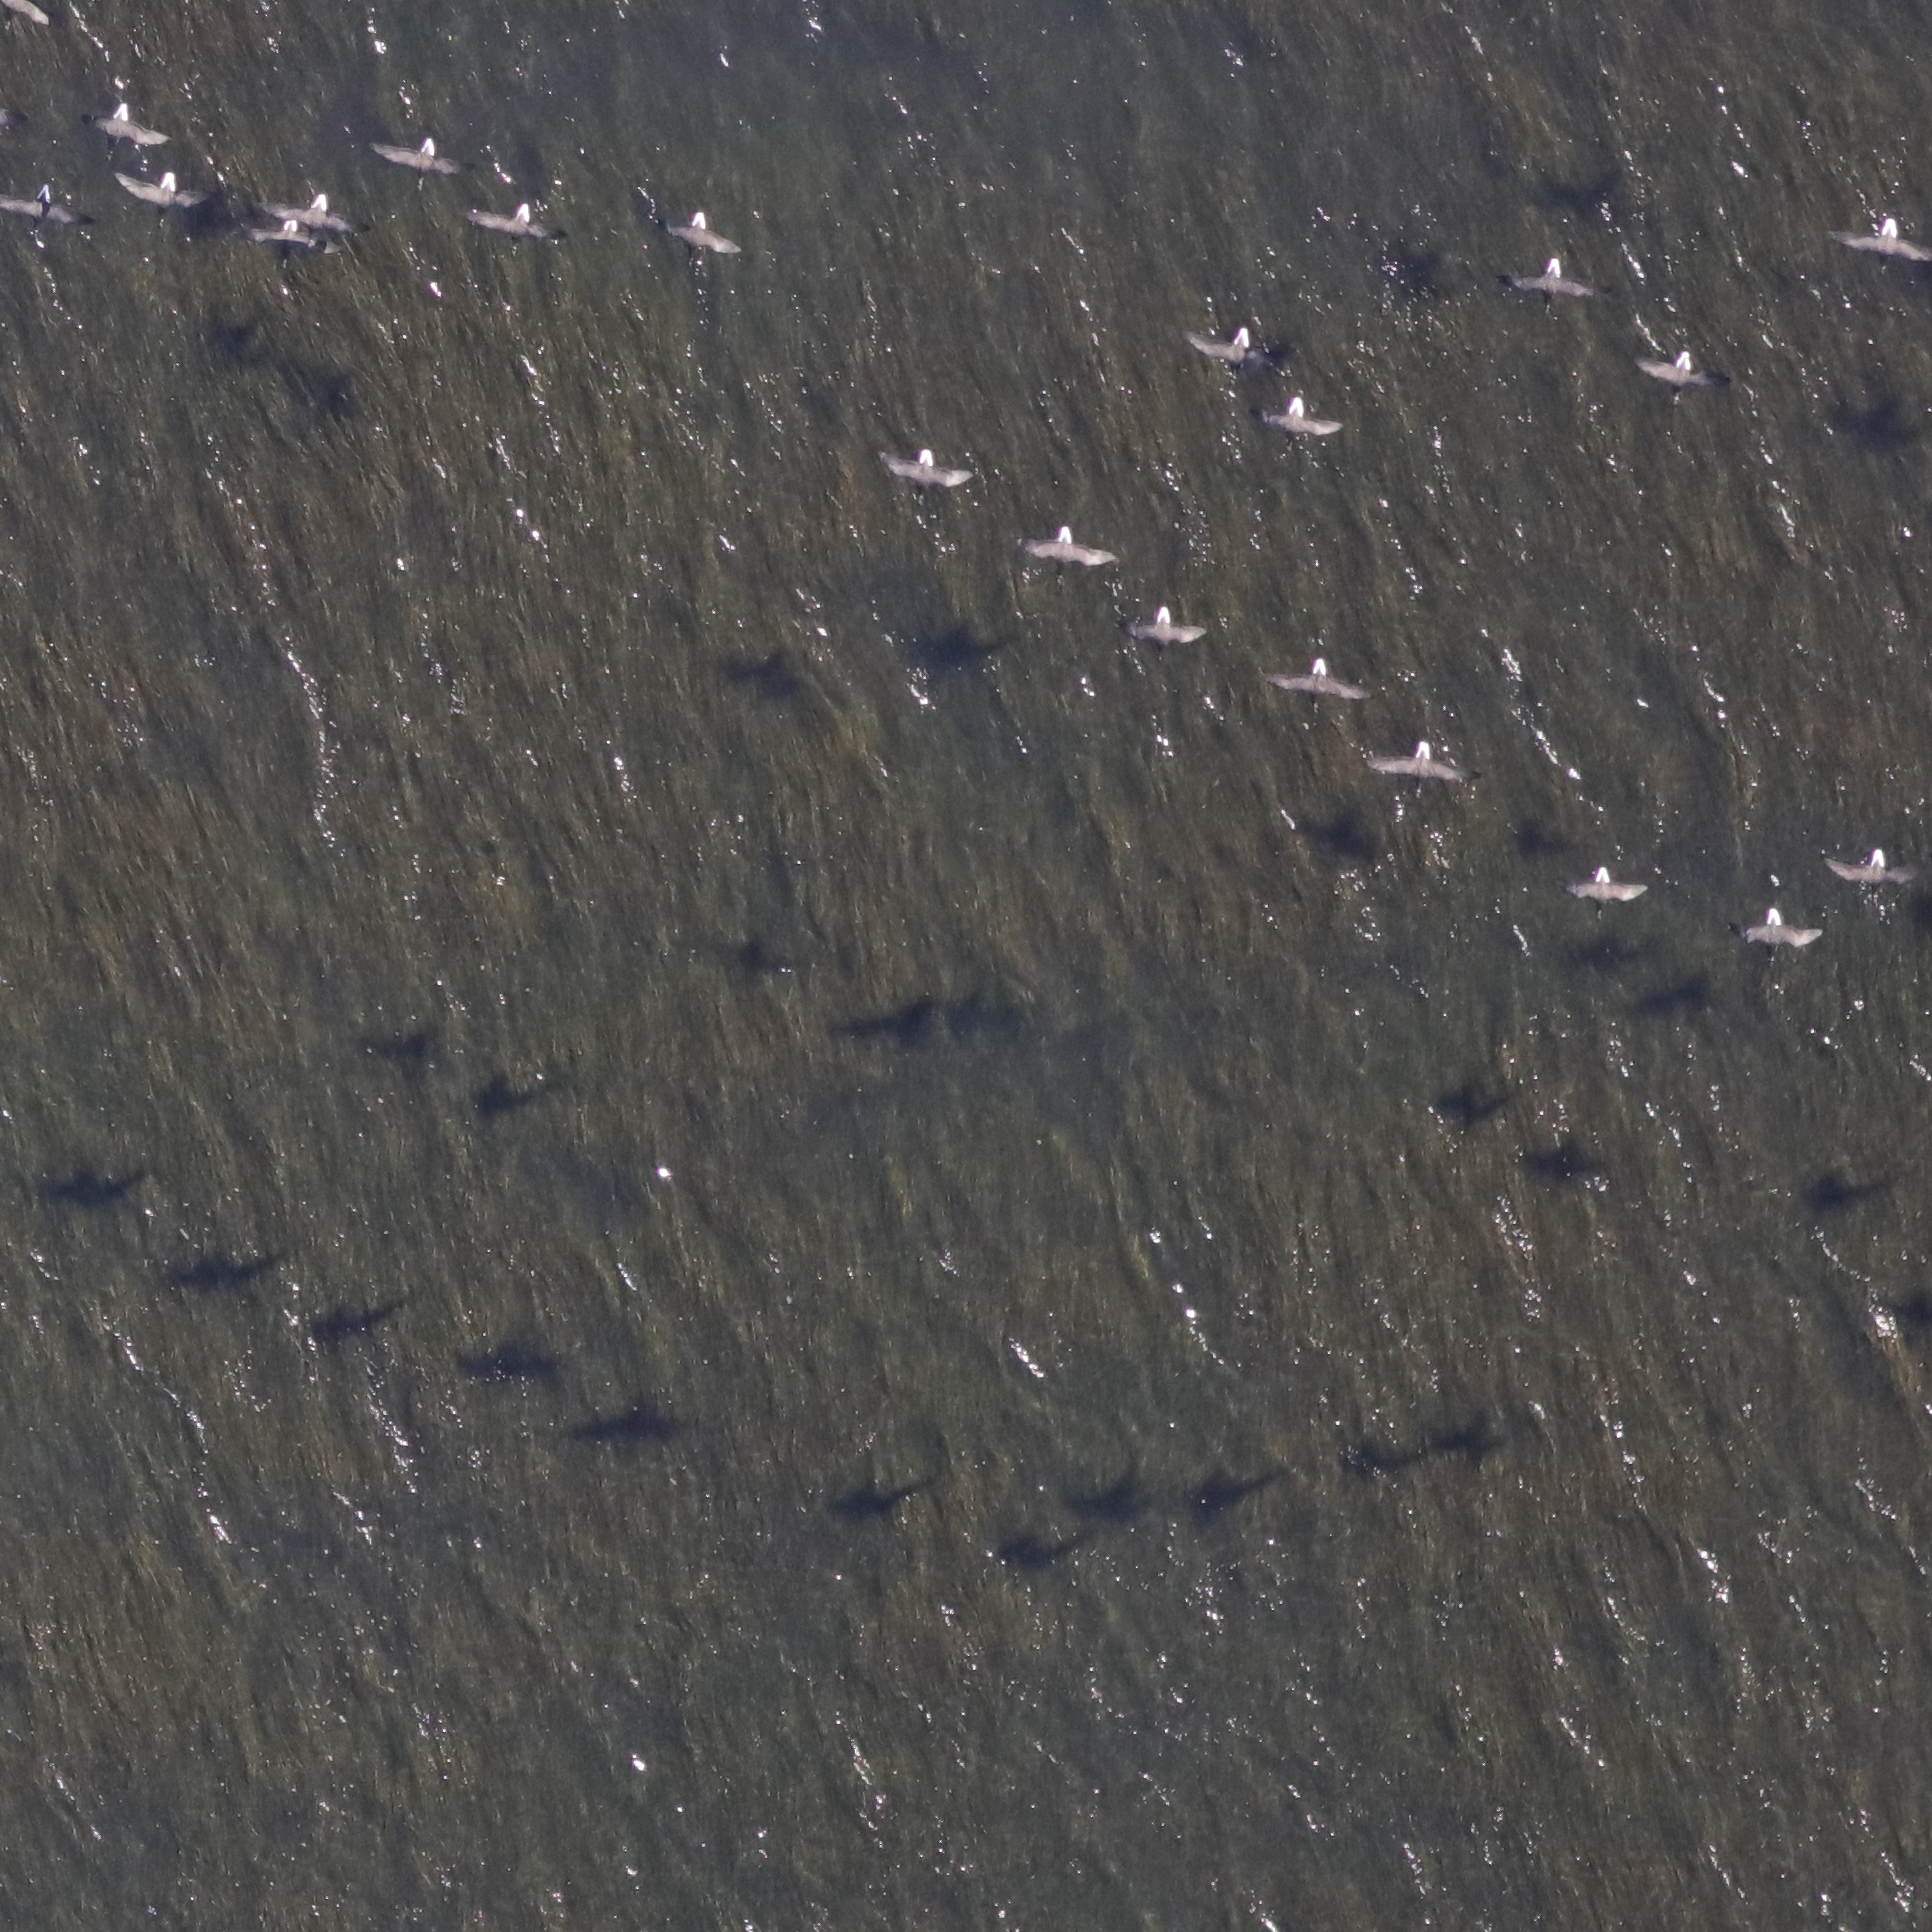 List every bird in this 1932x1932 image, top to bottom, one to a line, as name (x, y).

brant (130, 129)
brant (416, 160)
brant (166, 191)
brant (325, 204)
brant (42, 212)
brant (518, 223)
brant (706, 231)
brant (287, 234)
brant (1892, 244)
brant (1555, 281)
brant (1232, 342)
brant (1677, 370)
brant (1297, 417)
brant (923, 484)
brant (1075, 562)
brant (1156, 635)
brant (1326, 691)
brant (1419, 763)
brant (1873, 868)
brant (1604, 891)
brant (1778, 936)